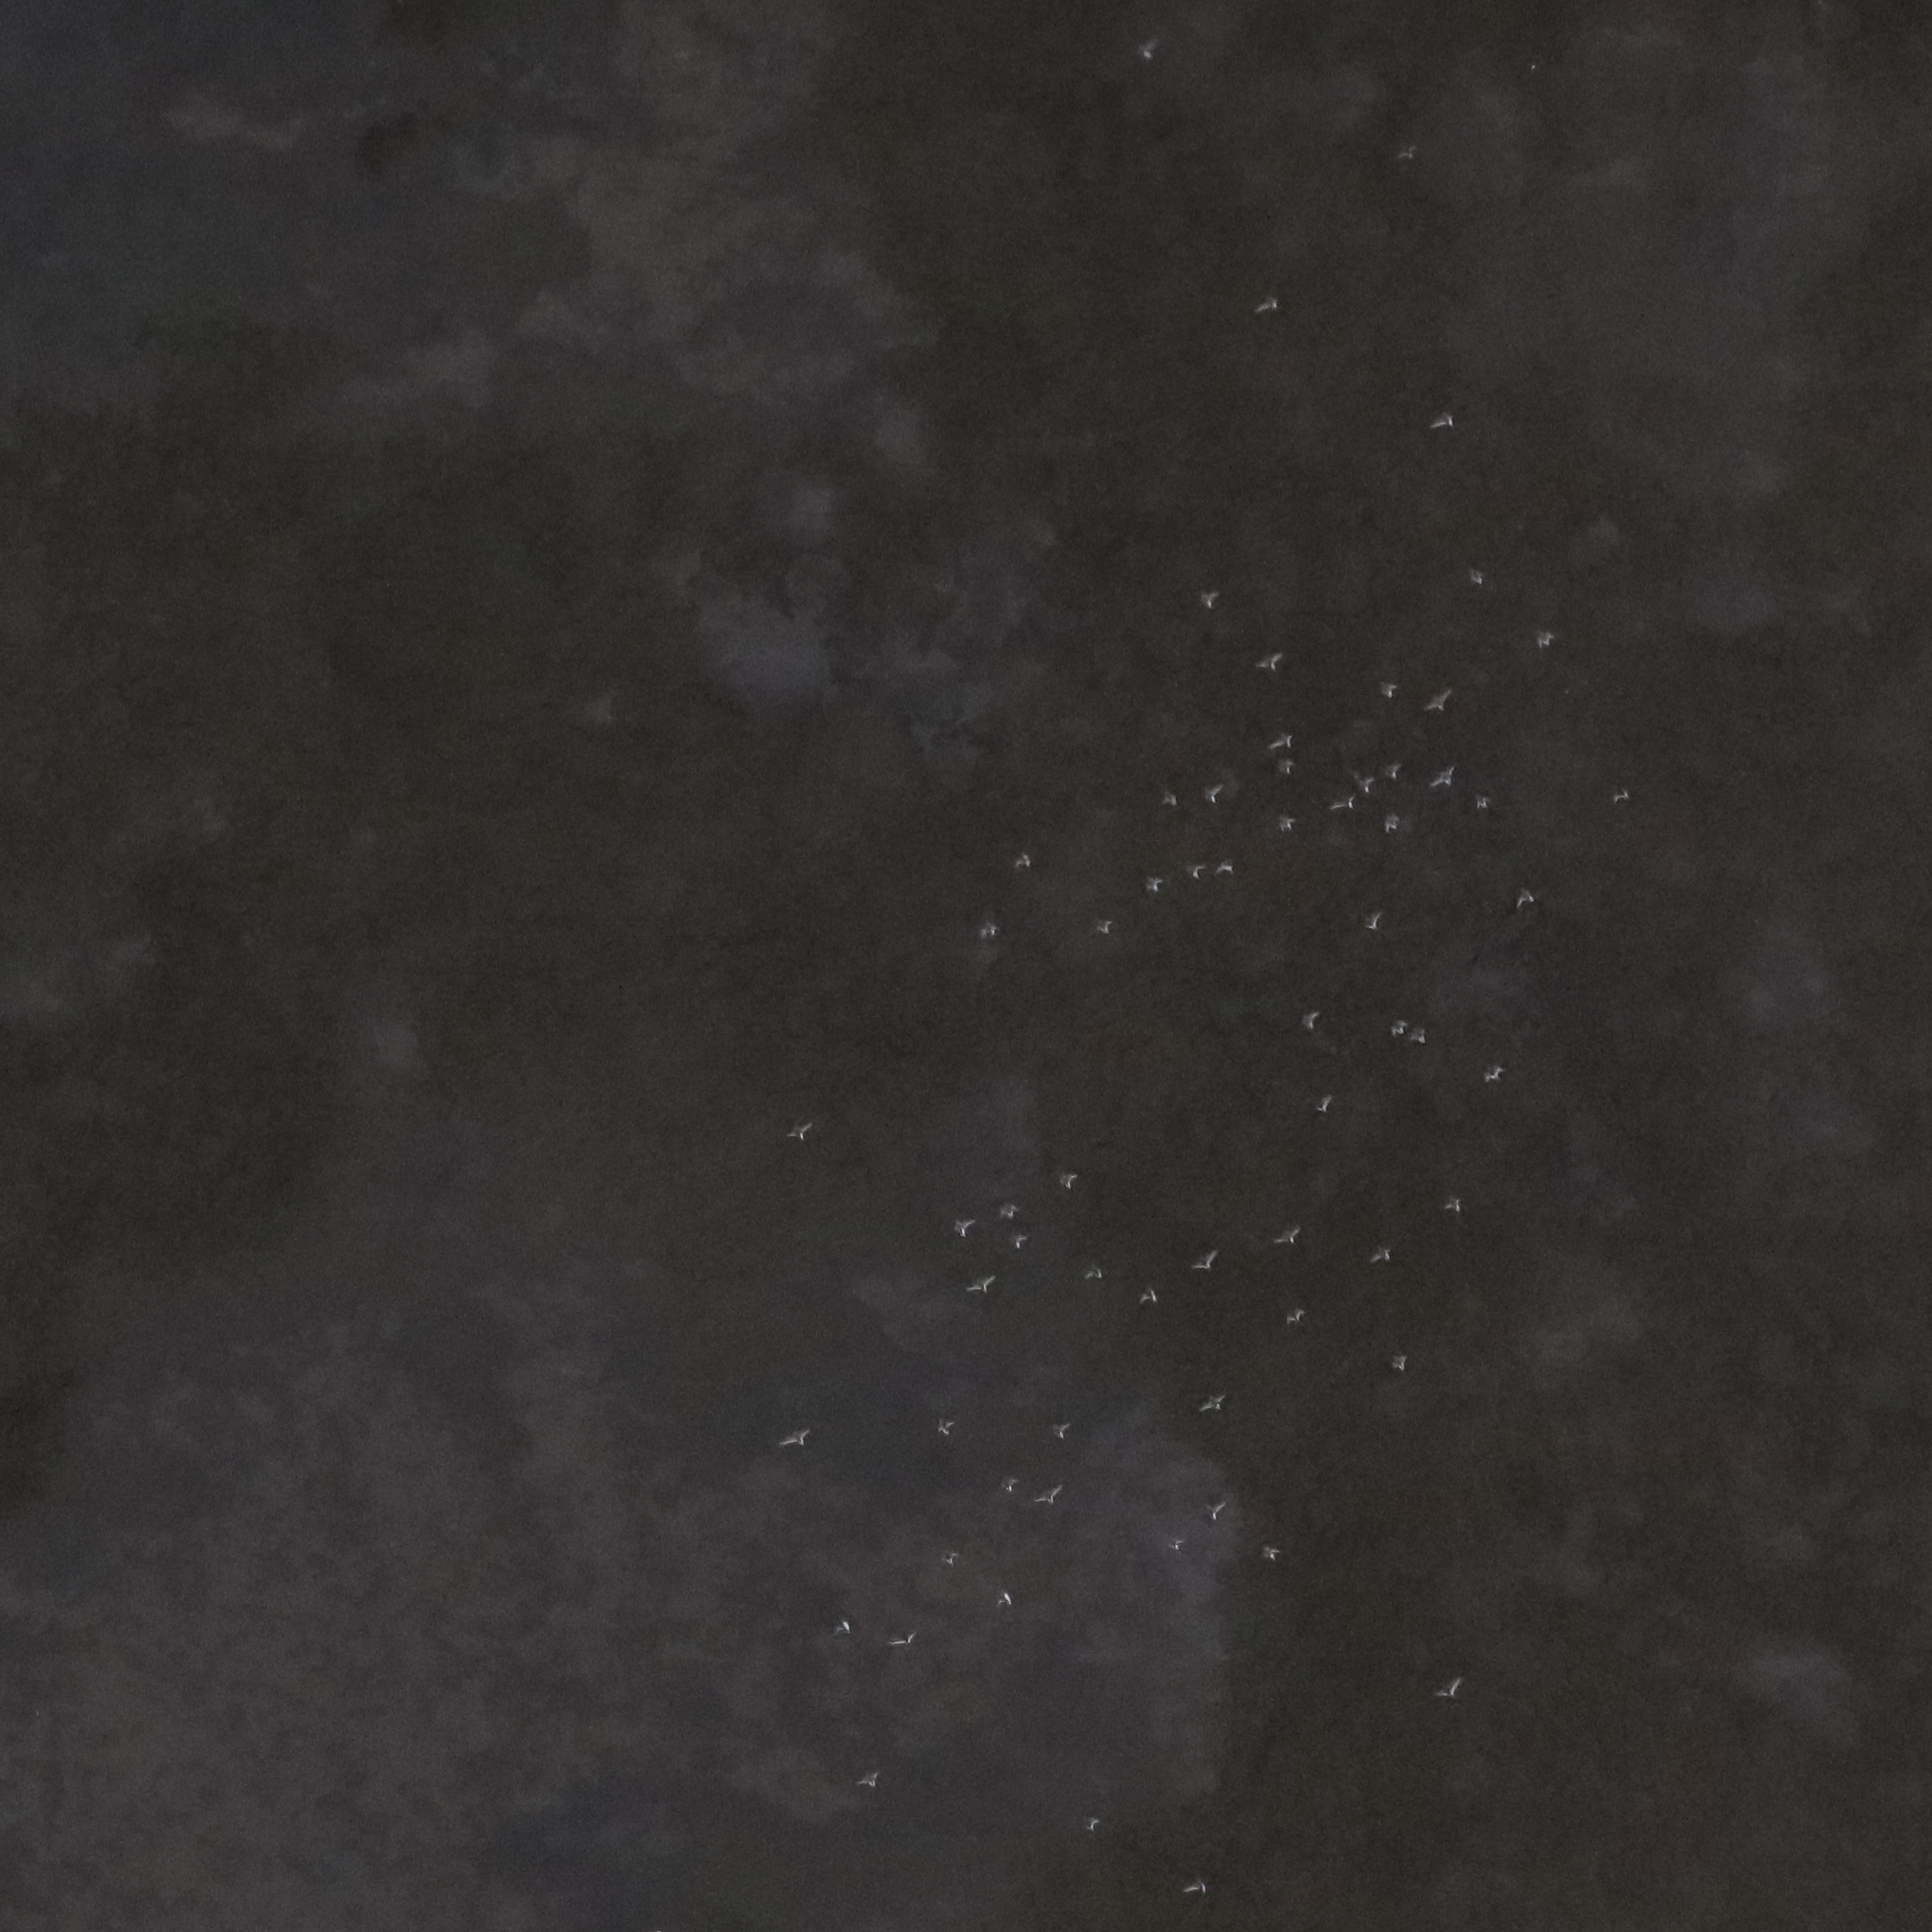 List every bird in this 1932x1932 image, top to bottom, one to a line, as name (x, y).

other bird (1134, 54)
other bird (1424, 148)
other bird (1276, 306)
other bird (1446, 408)
other bird (1471, 573)
other bird (1214, 595)
other bird (1546, 637)
other bird (1275, 654)
other bird (1388, 691)
other bird (1449, 698)
other bird (1288, 731)
other bird (1285, 760)
other bird (1395, 764)
other bird (1365, 778)
other bird (1440, 779)
other bird (1624, 788)
other bird (1228, 804)
other bird (1490, 804)
other bird (1174, 805)
other bird (1339, 810)
other bird (1280, 818)
other bird (1391, 820)
other bird (1201, 860)
other bird (1026, 867)
other bird (1231, 868)
other bird (1150, 887)
other bird (1524, 900)
other bird (1374, 921)
other bird (995, 922)
other bird (1106, 925)
other bird (1298, 1013)
other bird (1395, 1016)
other bird (1424, 1041)
other bird (1491, 1076)
other bird (1319, 1095)
other bird (799, 1135)
other bird (1084, 1170)
other bird (1010, 1203)
other bird (1457, 1205)
other bird (964, 1224)
other bird (1297, 1237)
other bird (1021, 1251)
other bird (1388, 1255)
other bird (1218, 1259)
other bird (1085, 1274)
other bird (987, 1285)
other bird (1164, 1296)
other bird (1293, 1325)
other bird (1401, 1357)
other bird (1206, 1396)
other bird (952, 1419)
other bird (1070, 1425)
other bird (792, 1436)
other bird (1041, 1487)
other bird (1013, 1489)
other bird (1212, 1509)
other bird (1165, 1544)
other bird (1268, 1548)
other bird (957, 1565)
other bird (1016, 1599)
other bird (843, 1627)
other bird (915, 1641)
other bird (1455, 1681)
other bird (879, 1771)
other bird (1088, 1828)
other bird (1194, 1888)